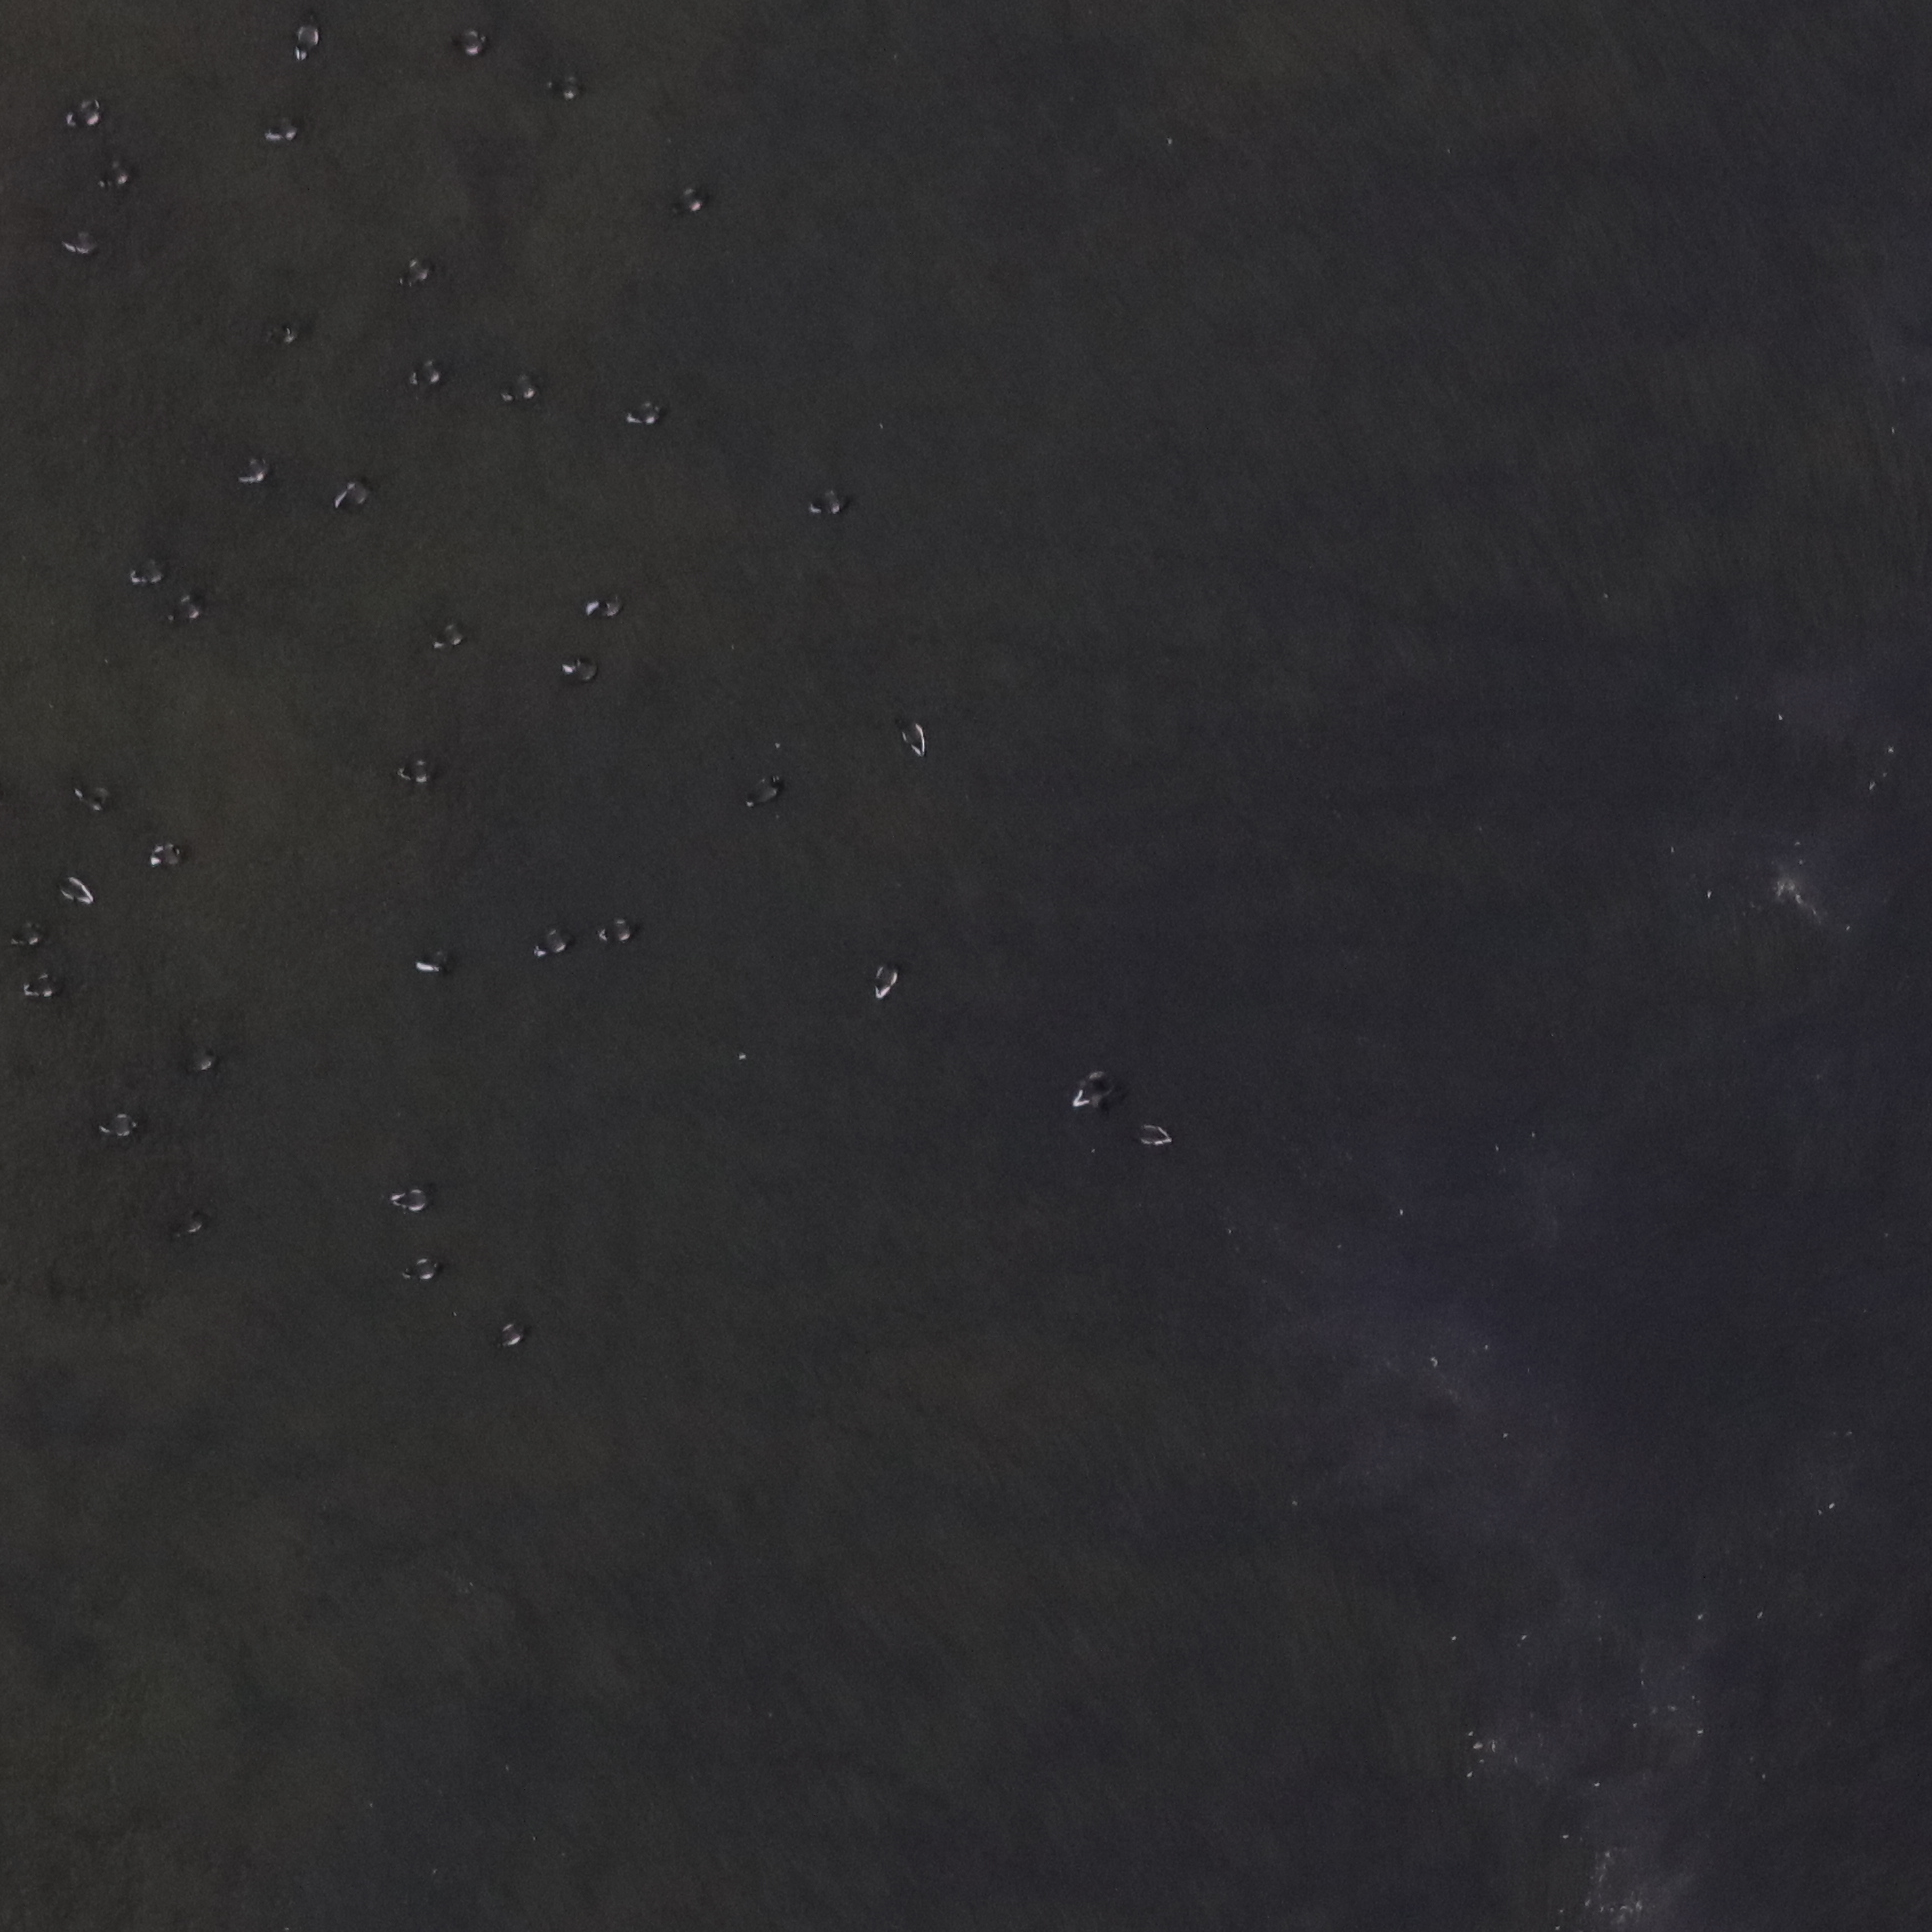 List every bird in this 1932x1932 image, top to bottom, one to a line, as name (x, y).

brant (307, 38)
brant (468, 43)
brant (569, 86)
brant (86, 114)
brant (282, 131)
brant (110, 176)
brant (690, 199)
brant (79, 238)
brant (418, 267)
brant (274, 330)
brant (426, 374)
brant (523, 390)
brant (645, 411)
brant (252, 468)
brant (352, 495)
brant (827, 501)
brant (149, 572)
brant (189, 608)
brant (603, 609)
brant (450, 637)
brant (579, 667)
brant (915, 738)
brant (417, 771)
brant (765, 792)
brant (92, 794)
brant (166, 855)
brant (77, 888)
brant (619, 931)
brant (27, 934)
brant (552, 941)
brant (431, 963)
brant (884, 977)
brant (38, 984)
brant (202, 1059)
brant (1093, 1091)
brant (119, 1126)
brant (1151, 1135)
brant (412, 1200)
brant (187, 1225)
brant (423, 1269)
brant (513, 1334)